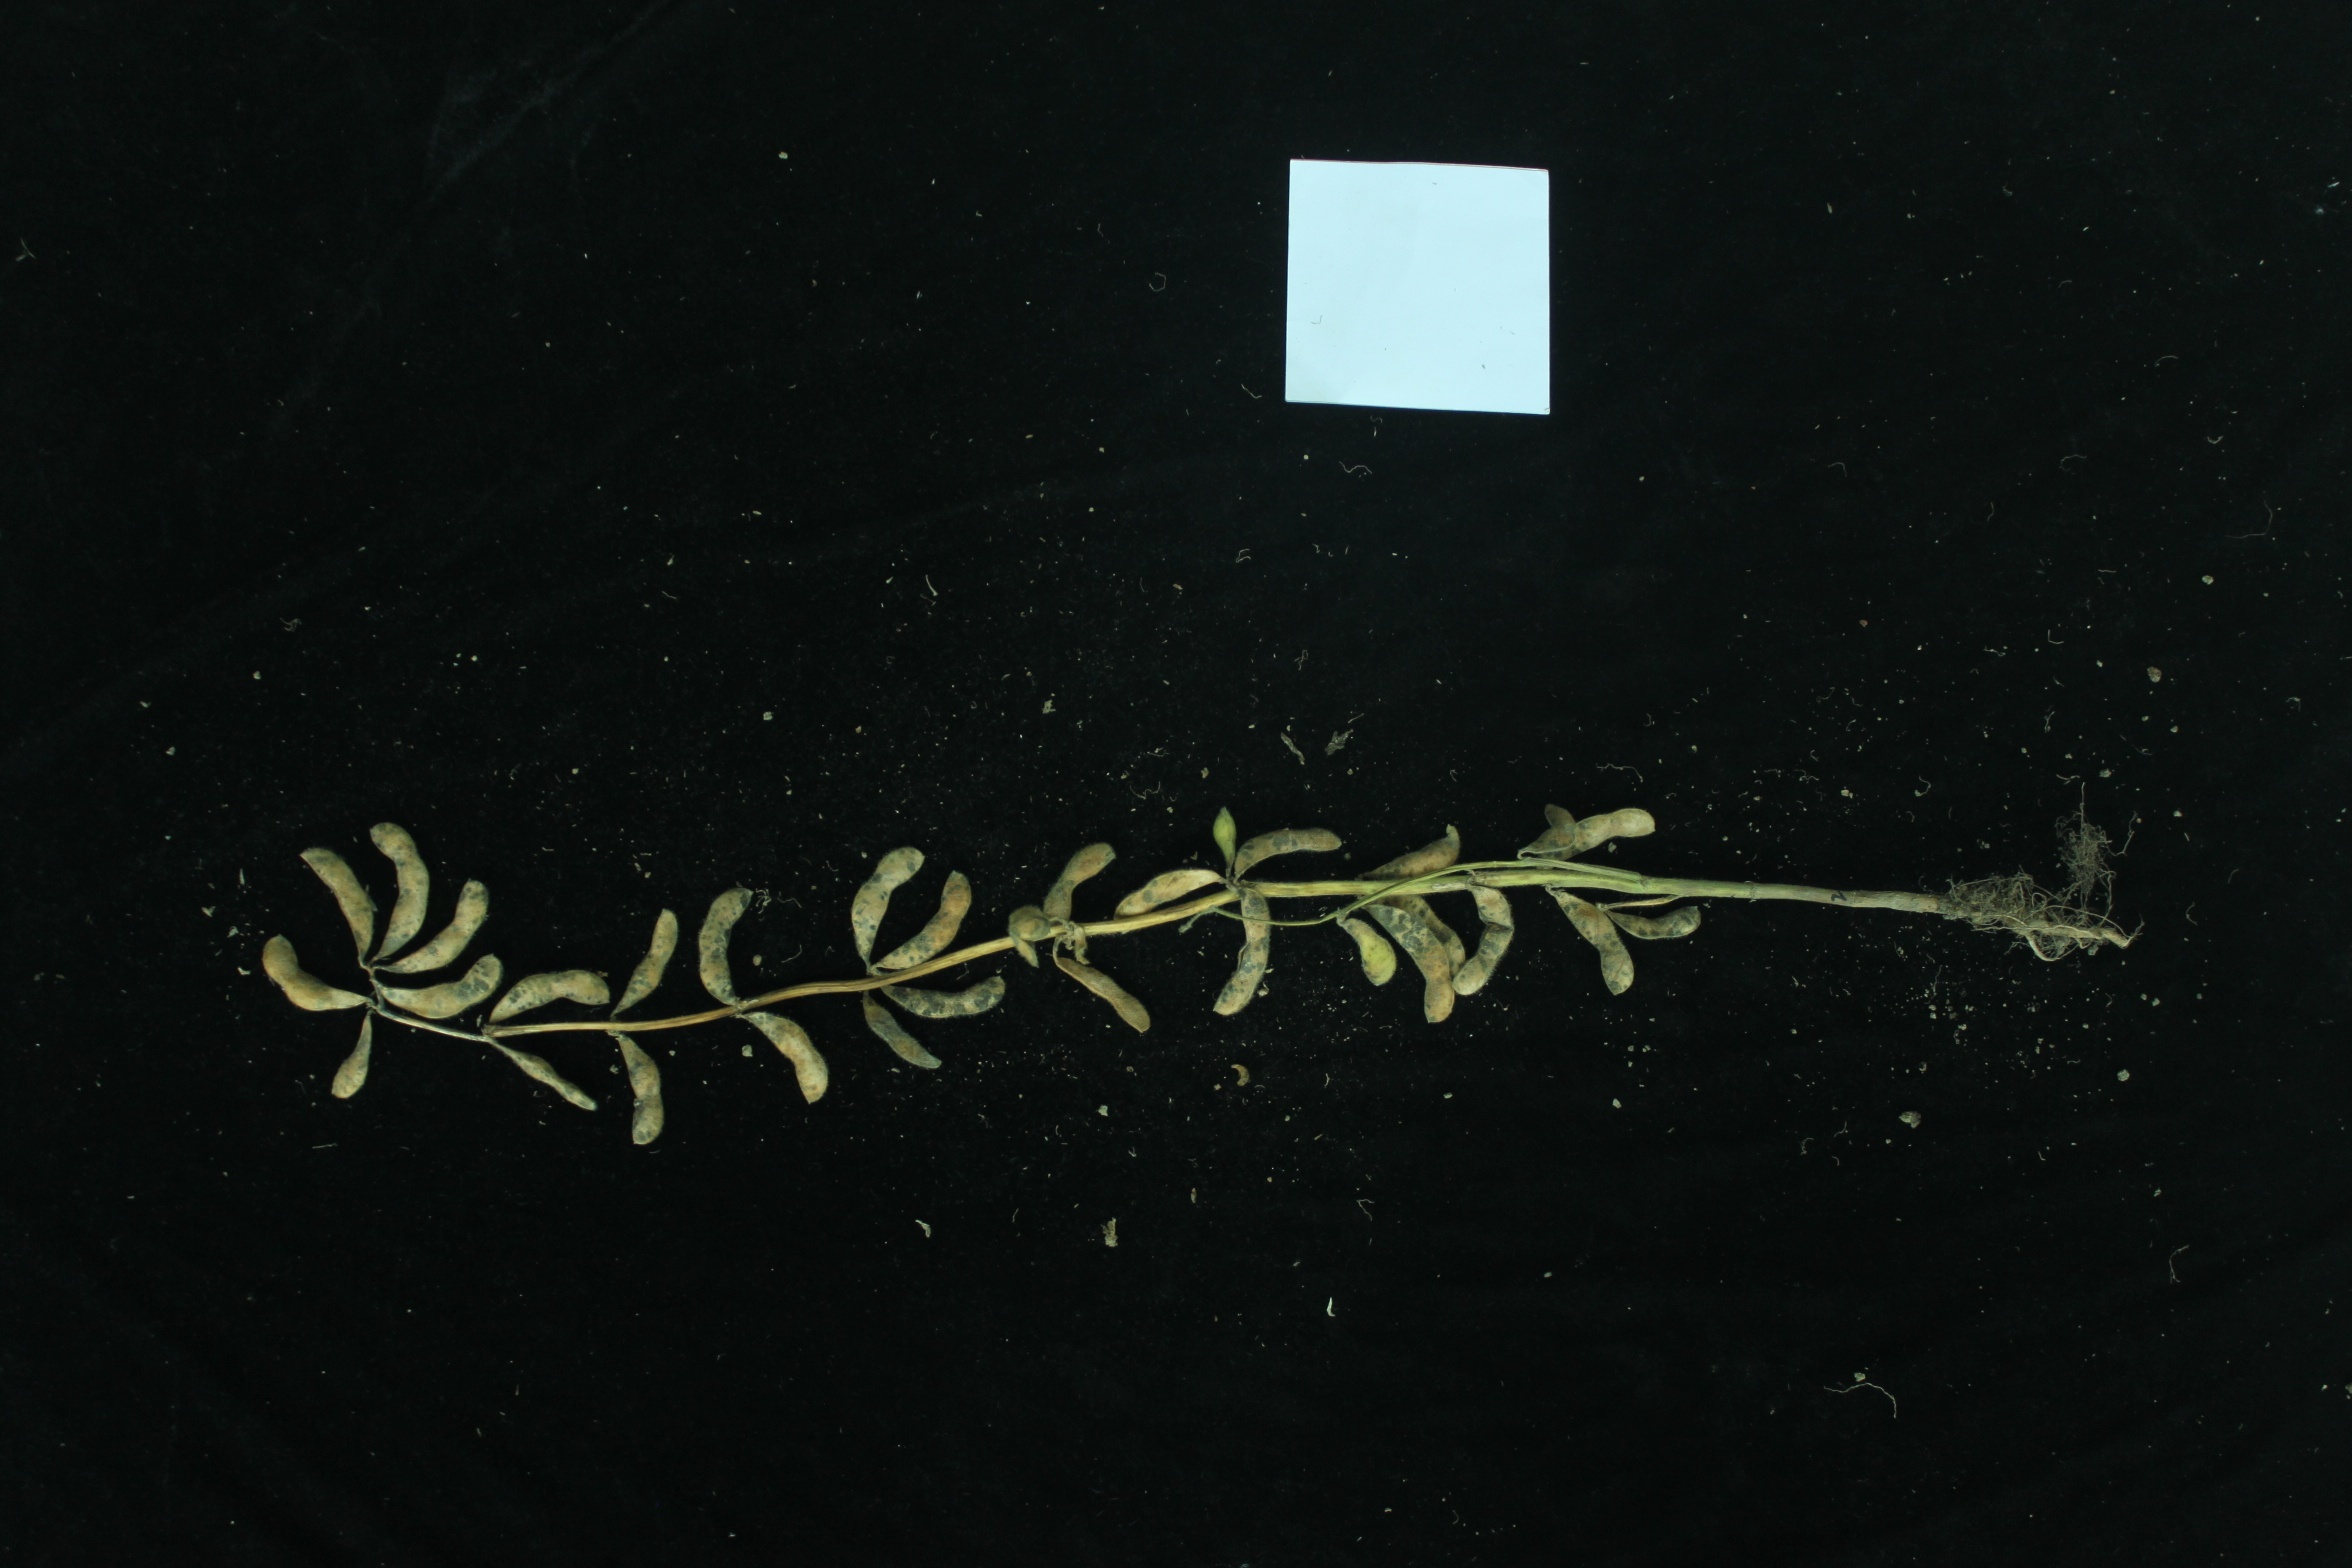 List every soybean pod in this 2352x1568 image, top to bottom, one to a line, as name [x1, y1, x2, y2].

soybean pod [1540, 806, 1574, 862]
soybean pod [1212, 808, 1238, 870]
soybean pod [1522, 808, 1656, 857]
soybean pod [369, 824, 429, 961]
soybean pod [1363, 825, 1459, 877]
soybean pod [1232, 829, 1343, 880]
soybean pod [1041, 843, 1117, 926]
soybean pod [850, 848, 925, 966]
soybean pod [300, 850, 373, 970]
soybean pod [871, 870, 972, 972]
soybean pod [1113, 870, 1225, 919]
soybean pod [378, 879, 488, 975]
soybean pod [1452, 885, 1516, 996]
soybean pod [698, 889, 755, 1006]
soybean pod [1211, 889, 1271, 1017]
soybean pod [1554, 892, 1635, 1001]
soybean pod [1388, 895, 1465, 972]
soybean pod [1603, 904, 1702, 943]
soybean pod [1364, 906, 1455, 1023]
soybean pod [1007, 907, 1066, 968]
soybean pod [609, 908, 679, 1018]
soybean pod [1336, 919, 1397, 988]
soybean pod [261, 935, 373, 1013]
soybean pod [380, 955, 503, 1021]
soybean pod [1053, 958, 1150, 1035]
soybean pod [489, 971, 610, 1024]
soybean pod [879, 976, 1005, 1020]
soybean pod [863, 993, 943, 1070]
soybean pod [737, 1012, 829, 1106]
soybean pod [329, 1013, 372, 1100]
soybean pod [608, 1034, 664, 1147]
soybean pod [486, 1042, 598, 1111]